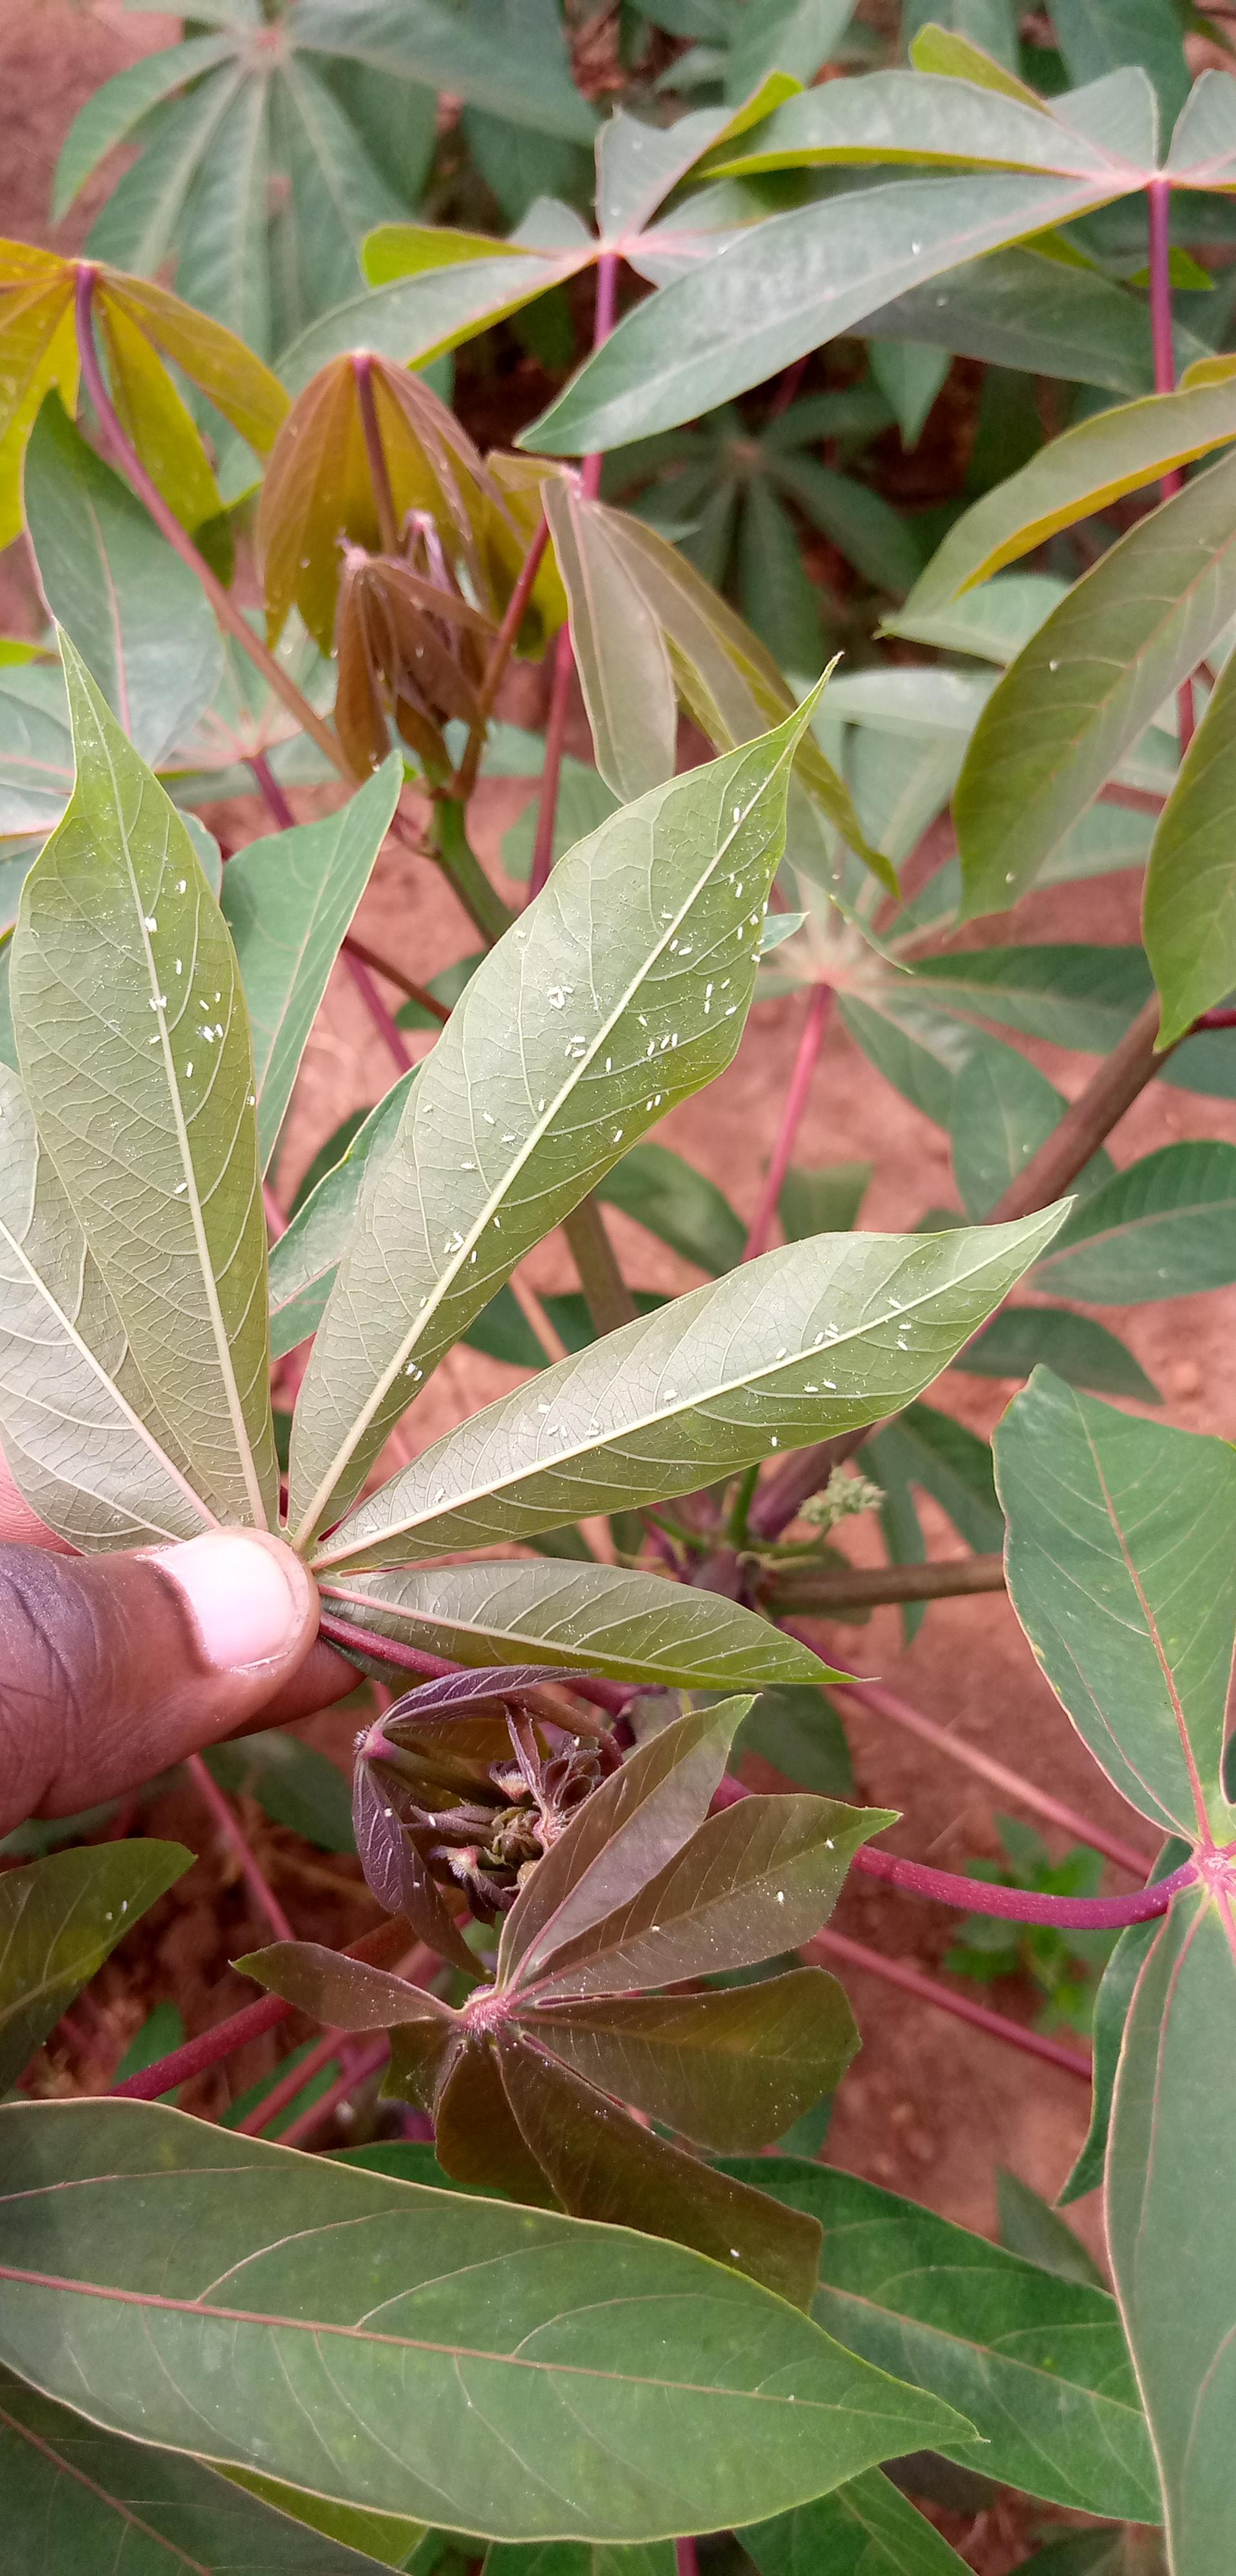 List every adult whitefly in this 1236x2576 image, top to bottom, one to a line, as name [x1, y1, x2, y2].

whitefly [718, 862, 740, 891]
whitefly [173, 871, 187, 895]
whitefly [725, 875, 748, 907]
whitefly [756, 888, 773, 913]
whitefly [647, 898, 678, 926]
whitefly [739, 904, 765, 931]
whitefly [135, 909, 164, 936]
whitefly [726, 920, 749, 948]
whitefly [512, 922, 534, 943]
whitefly [675, 934, 701, 958]
whitefly [657, 936, 694, 967]
whitefly [168, 949, 189, 985]
whitefly [747, 952, 765, 968]
whitefly [719, 968, 733, 990]
whitefly [540, 976, 572, 1012]
whitefly [697, 977, 716, 1003]
whitefly [212, 979, 229, 1005]
whitefly [142, 980, 168, 1015]
whitefly [192, 983, 215, 1011]
whitefly [694, 994, 719, 1019]
whitefly [722, 1001, 740, 1023]
whitefly [633, 1003, 658, 1032]
whitefly [192, 1015, 222, 1048]
whitefly [212, 1016, 230, 1041]
whitefly [655, 1025, 680, 1052]
whitefly [145, 1026, 172, 1049]
whitefly [660, 1028, 683, 1054]
whitefly [556, 1031, 594, 1065]
whitefly [559, 1034, 599, 1063]
whitefly [639, 1037, 660, 1062]
whitefly [601, 1050, 619, 1076]
whitefly [177, 1055, 196, 1082]
whitefly [244, 1084, 260, 1113]
whitefly [637, 1084, 665, 1119]
whitefly [639, 1086, 668, 1117]
whitefly [528, 1092, 552, 1120]
whitefly [421, 1095, 451, 1124]
whitefly [476, 1103, 500, 1126]
whitefly [493, 1122, 520, 1154]
whitefly [610, 1131, 626, 1146]
whitefly [459, 1152, 480, 1179]
whitefly [163, 1168, 191, 1200]
whitefly [488, 1207, 507, 1232]
whitefly [438, 1223, 471, 1261]
whitefly [440, 1229, 467, 1256]
whitefly [469, 1249, 488, 1272]
whitefly [411, 1282, 436, 1309]
whitefly [887, 1290, 908, 1312]
whitefly [812, 1312, 842, 1347]
whitefly [896, 1312, 917, 1336]
whitefly [805, 1327, 829, 1358]
whitefly [893, 1331, 915, 1354]
whitefly [769, 1342, 798, 1370]
whitefly [395, 1356, 427, 1385]
whitefly [406, 1360, 439, 1387]
whitefly [816, 1366, 845, 1401]
whitefly [797, 1379, 826, 1404]
whitefly [658, 1388, 686, 1409]
whitefly [533, 1392, 559, 1417]
whitefly [587, 1406, 606, 1432]
whitefly [581, 1416, 604, 1446]
whitefly [557, 1419, 574, 1444]
whitefly [545, 1420, 568, 1444]
whitefly [762, 1430, 788, 1456]
whitefly [430, 1484, 454, 1512]
whitefly [360, 1515, 391, 1541]